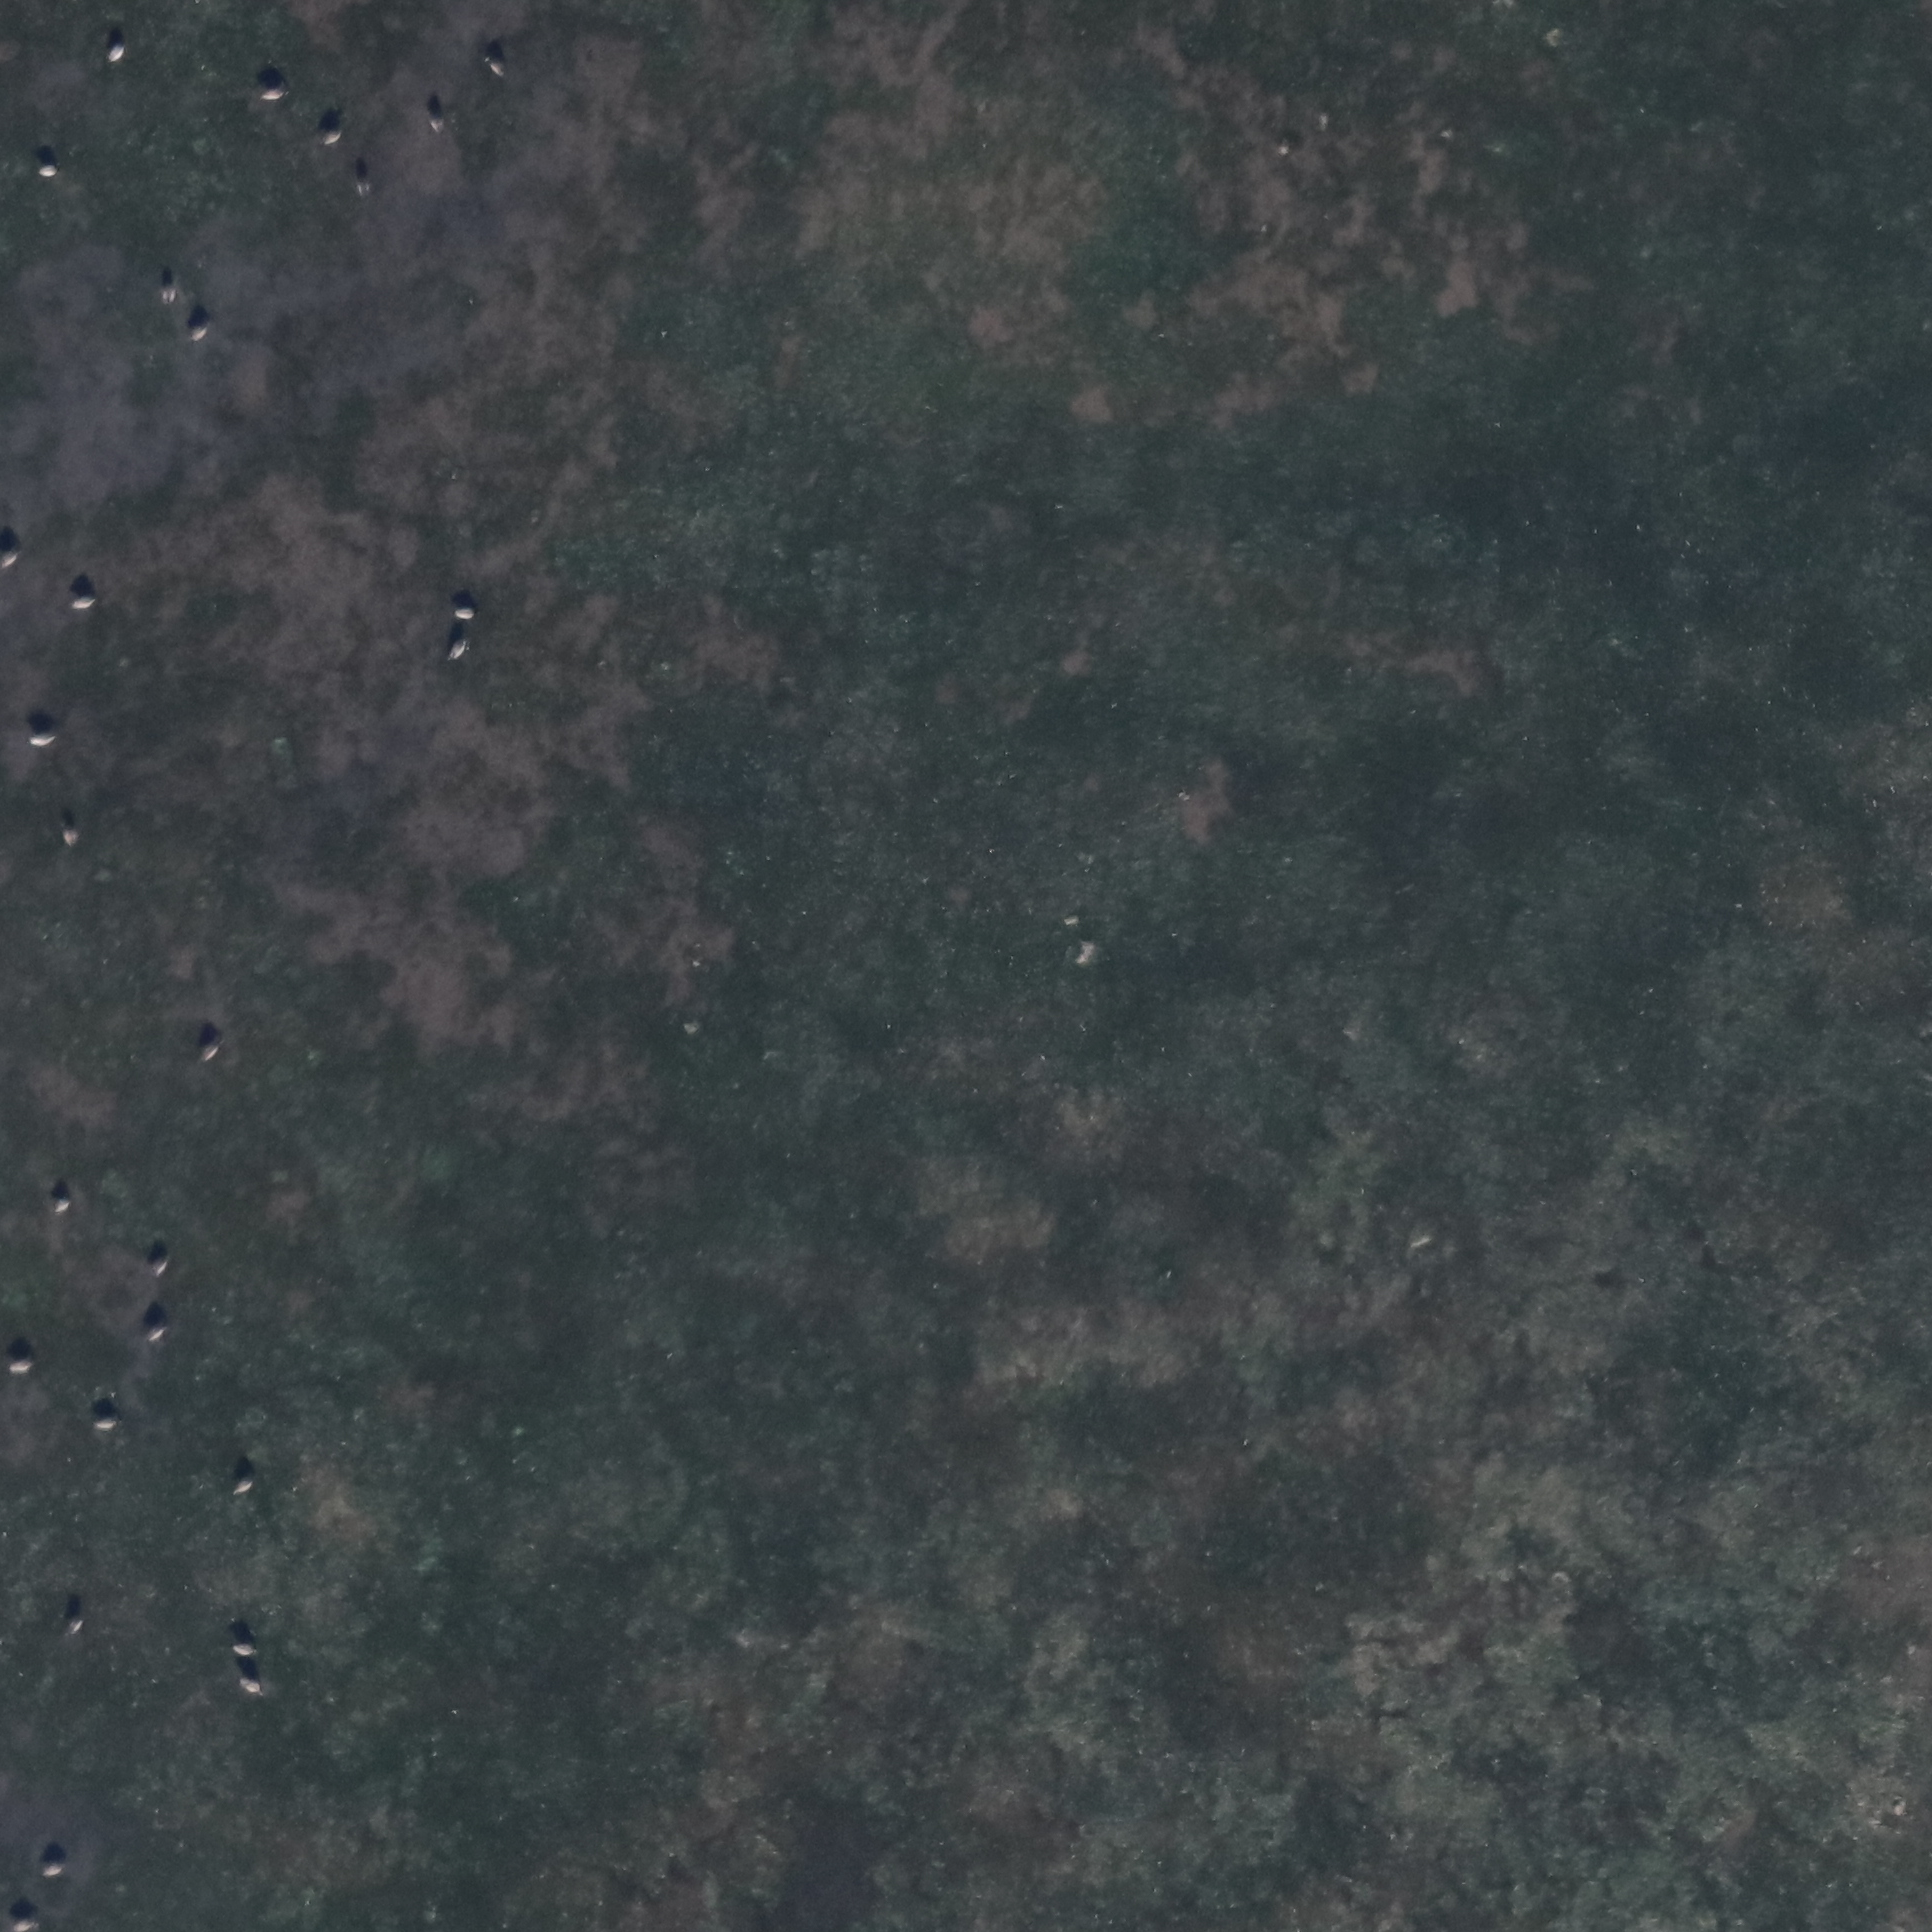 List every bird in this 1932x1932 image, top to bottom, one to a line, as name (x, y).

Canada goose (116, 52)
Canada goose (496, 66)
Canada goose (273, 93)
Canada goose (437, 126)
Canada goose (331, 136)
Canada goose (48, 169)
Canada goose (365, 187)
Canada goose (169, 294)
Canada goose (198, 333)
Canada goose (8, 558)
Canada goose (82, 603)
Canada goose (466, 613)
Canada goose (458, 648)
Canada goose (44, 741)
Canada goose (71, 836)
Canada goose (209, 1051)
Canada goose (61, 1205)
Canada goose (159, 1266)
Canada goose (156, 1332)
Canada goose (21, 1365)
Canada goose (107, 1422)
Canada goose (242, 1486)
Canada goose (77, 1626)
Canada goose (243, 1649)
Canada goose (254, 1686)
Canada goose (51, 1869)
Canada goose (24, 1927)